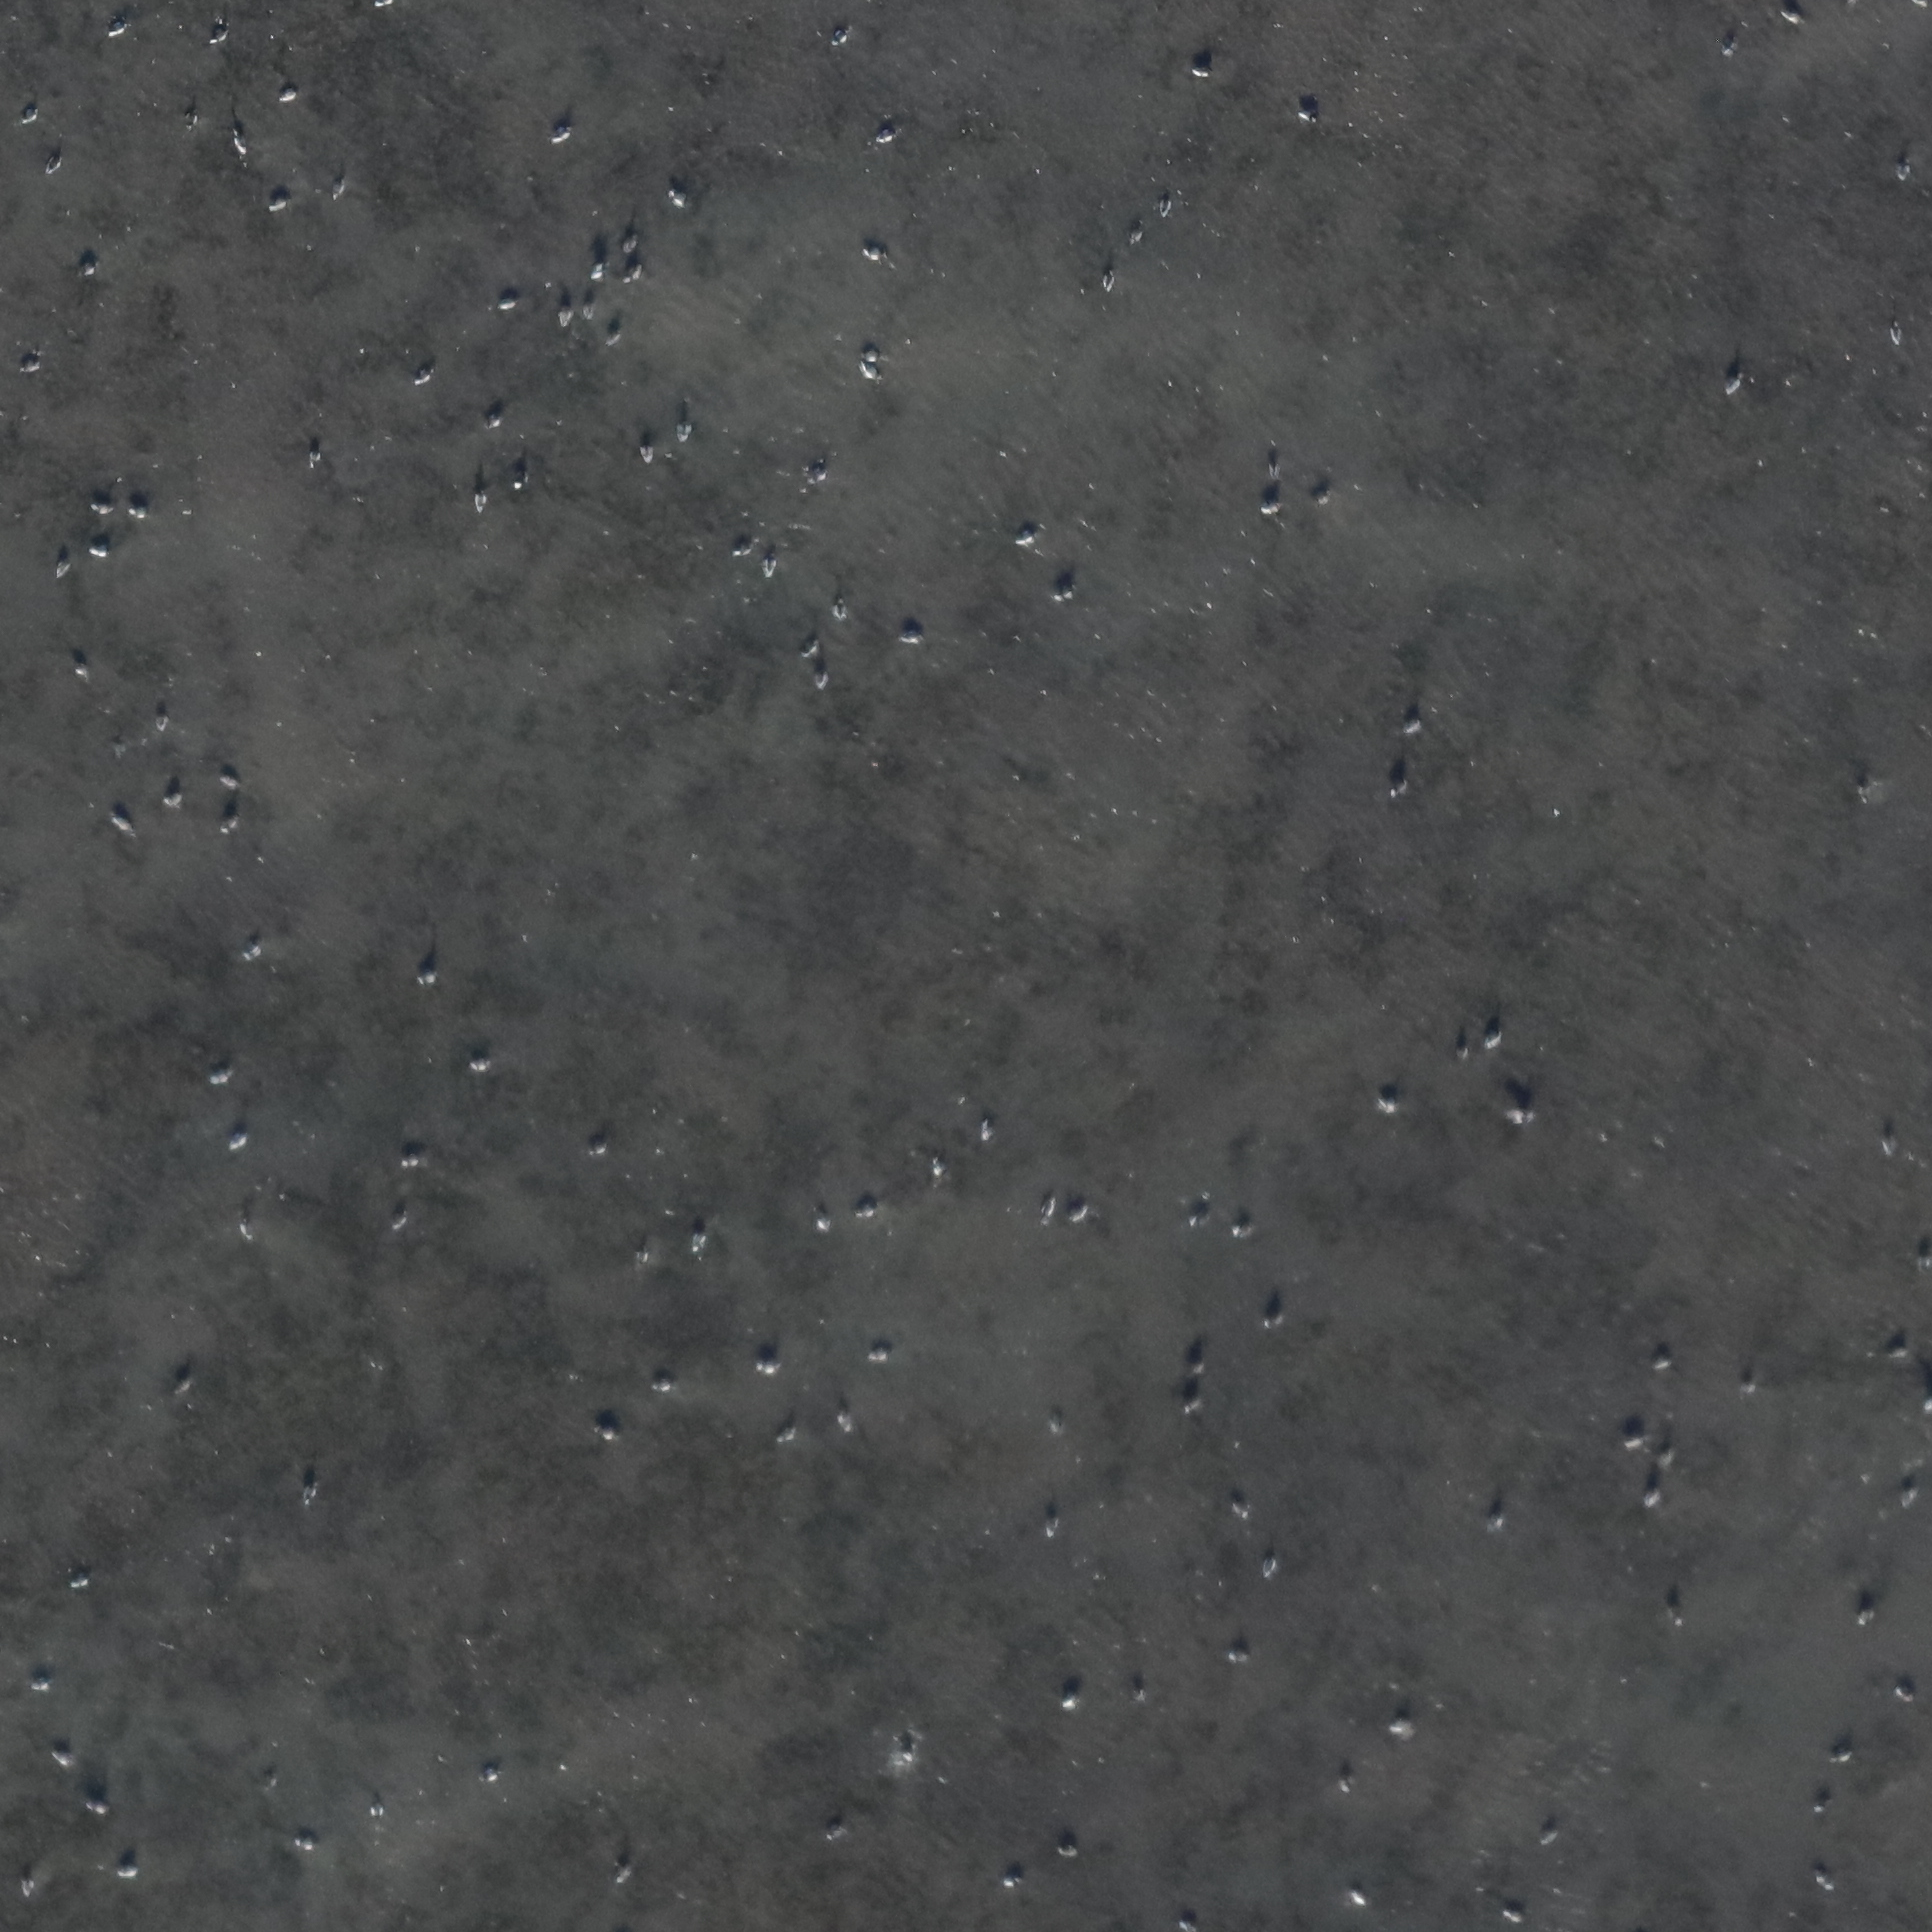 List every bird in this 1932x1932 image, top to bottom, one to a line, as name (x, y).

brant (1793, 17)
brant (118, 29)
brant (220, 34)
brant (840, 36)
brant (1728, 47)
brant (1201, 72)
brant (292, 97)
brant (30, 115)
brant (1307, 116)
brant (190, 122)
brant (559, 135)
brant (886, 135)
brant (240, 141)
brant (55, 162)
brant (1903, 170)
brant (334, 191)
brant (680, 198)
brant (279, 204)
brant (1164, 205)
brant (623, 247)
brant (876, 254)
brant (89, 267)
brant (597, 277)
brant (1109, 279)
brant (630, 280)
brant (506, 304)
brant (589, 311)
brant (564, 318)
brant (1897, 334)
brant (611, 339)
brant (868, 355)
brant (34, 366)
brant (425, 374)
brant (866, 376)
brant (1732, 379)
brant (492, 421)
brant (688, 430)
brant (643, 453)
brant (315, 456)
brant (812, 473)
brant (1273, 473)
brant (522, 481)
brant (1321, 496)
brant (481, 500)
brant (103, 507)
brant (1270, 508)
brant (140, 512)
brant (1025, 537)
brant (744, 548)
brant (99, 550)
brant (769, 562)
brant (56, 569)
brant (1064, 594)
brant (838, 607)
brant (913, 637)
brant (811, 648)
brant (82, 670)
brant (821, 679)
brant (162, 721)
brant (1414, 728)
brant (232, 782)
brant (1399, 785)
brant (1862, 790)
brant (173, 798)
brant (230, 823)
brant (123, 824)
brant (250, 952)
brant (427, 978)
brant (1496, 1035)
brant (1453, 1057)
brant (480, 1063)
brant (221, 1077)
brant (1385, 1105)
brant (1516, 1114)
brant (987, 1128)
brant (1885, 1137)
brant (238, 1140)
brant (599, 1147)
brant (411, 1160)
brant (940, 1166)
brant (1048, 1207)
brant (865, 1210)
brant (1078, 1210)
brant (398, 1219)
brant (1199, 1219)
brant (823, 1221)
brant (246, 1229)
brant (1242, 1232)
brant (698, 1238)
brant (641, 1257)
brant (1929, 1268)
brant (1276, 1324)
brant (878, 1354)
brant (1897, 1357)
brant (1668, 1365)
brant (767, 1367)
brant (1196, 1367)
brant (663, 1384)
brant (186, 1385)
brant (1744, 1385)
brant (1189, 1405)
brant (1929, 1410)
brant (1054, 1418)
brant (846, 1422)
brant (607, 1432)
brant (787, 1433)
brant (1638, 1445)
brant (1668, 1455)
brant (310, 1492)
brant (1650, 1494)
brant (1904, 1495)
brant (1242, 1507)
brant (1051, 1523)
brant (1494, 1531)
brant (1269, 1566)
brant (79, 1579)
brant (1865, 1611)
brant (1673, 1615)
brant (5, 1653)
brant (1241, 1657)
brant (40, 1684)
brant (1902, 1692)
brant (1139, 1694)
brant (1072, 1699)
brant (1401, 1727)
brant (908, 1752)
brant (1840, 1755)
brant (62, 1756)
brant (491, 1775)
brant (270, 1778)
brant (1346, 1785)
brant (1820, 1807)
brant (99, 1808)
brant (377, 1811)
brant (836, 1827)
brant (1546, 1838)
brant (303, 1844)
brant (1069, 1850)
brant (126, 1871)
brant (624, 1873)
brant (1824, 1880)
brant (1011, 1882)
brant (28, 1886)
brant (1358, 1898)
brant (1516, 1916)
brant (1185, 1927)